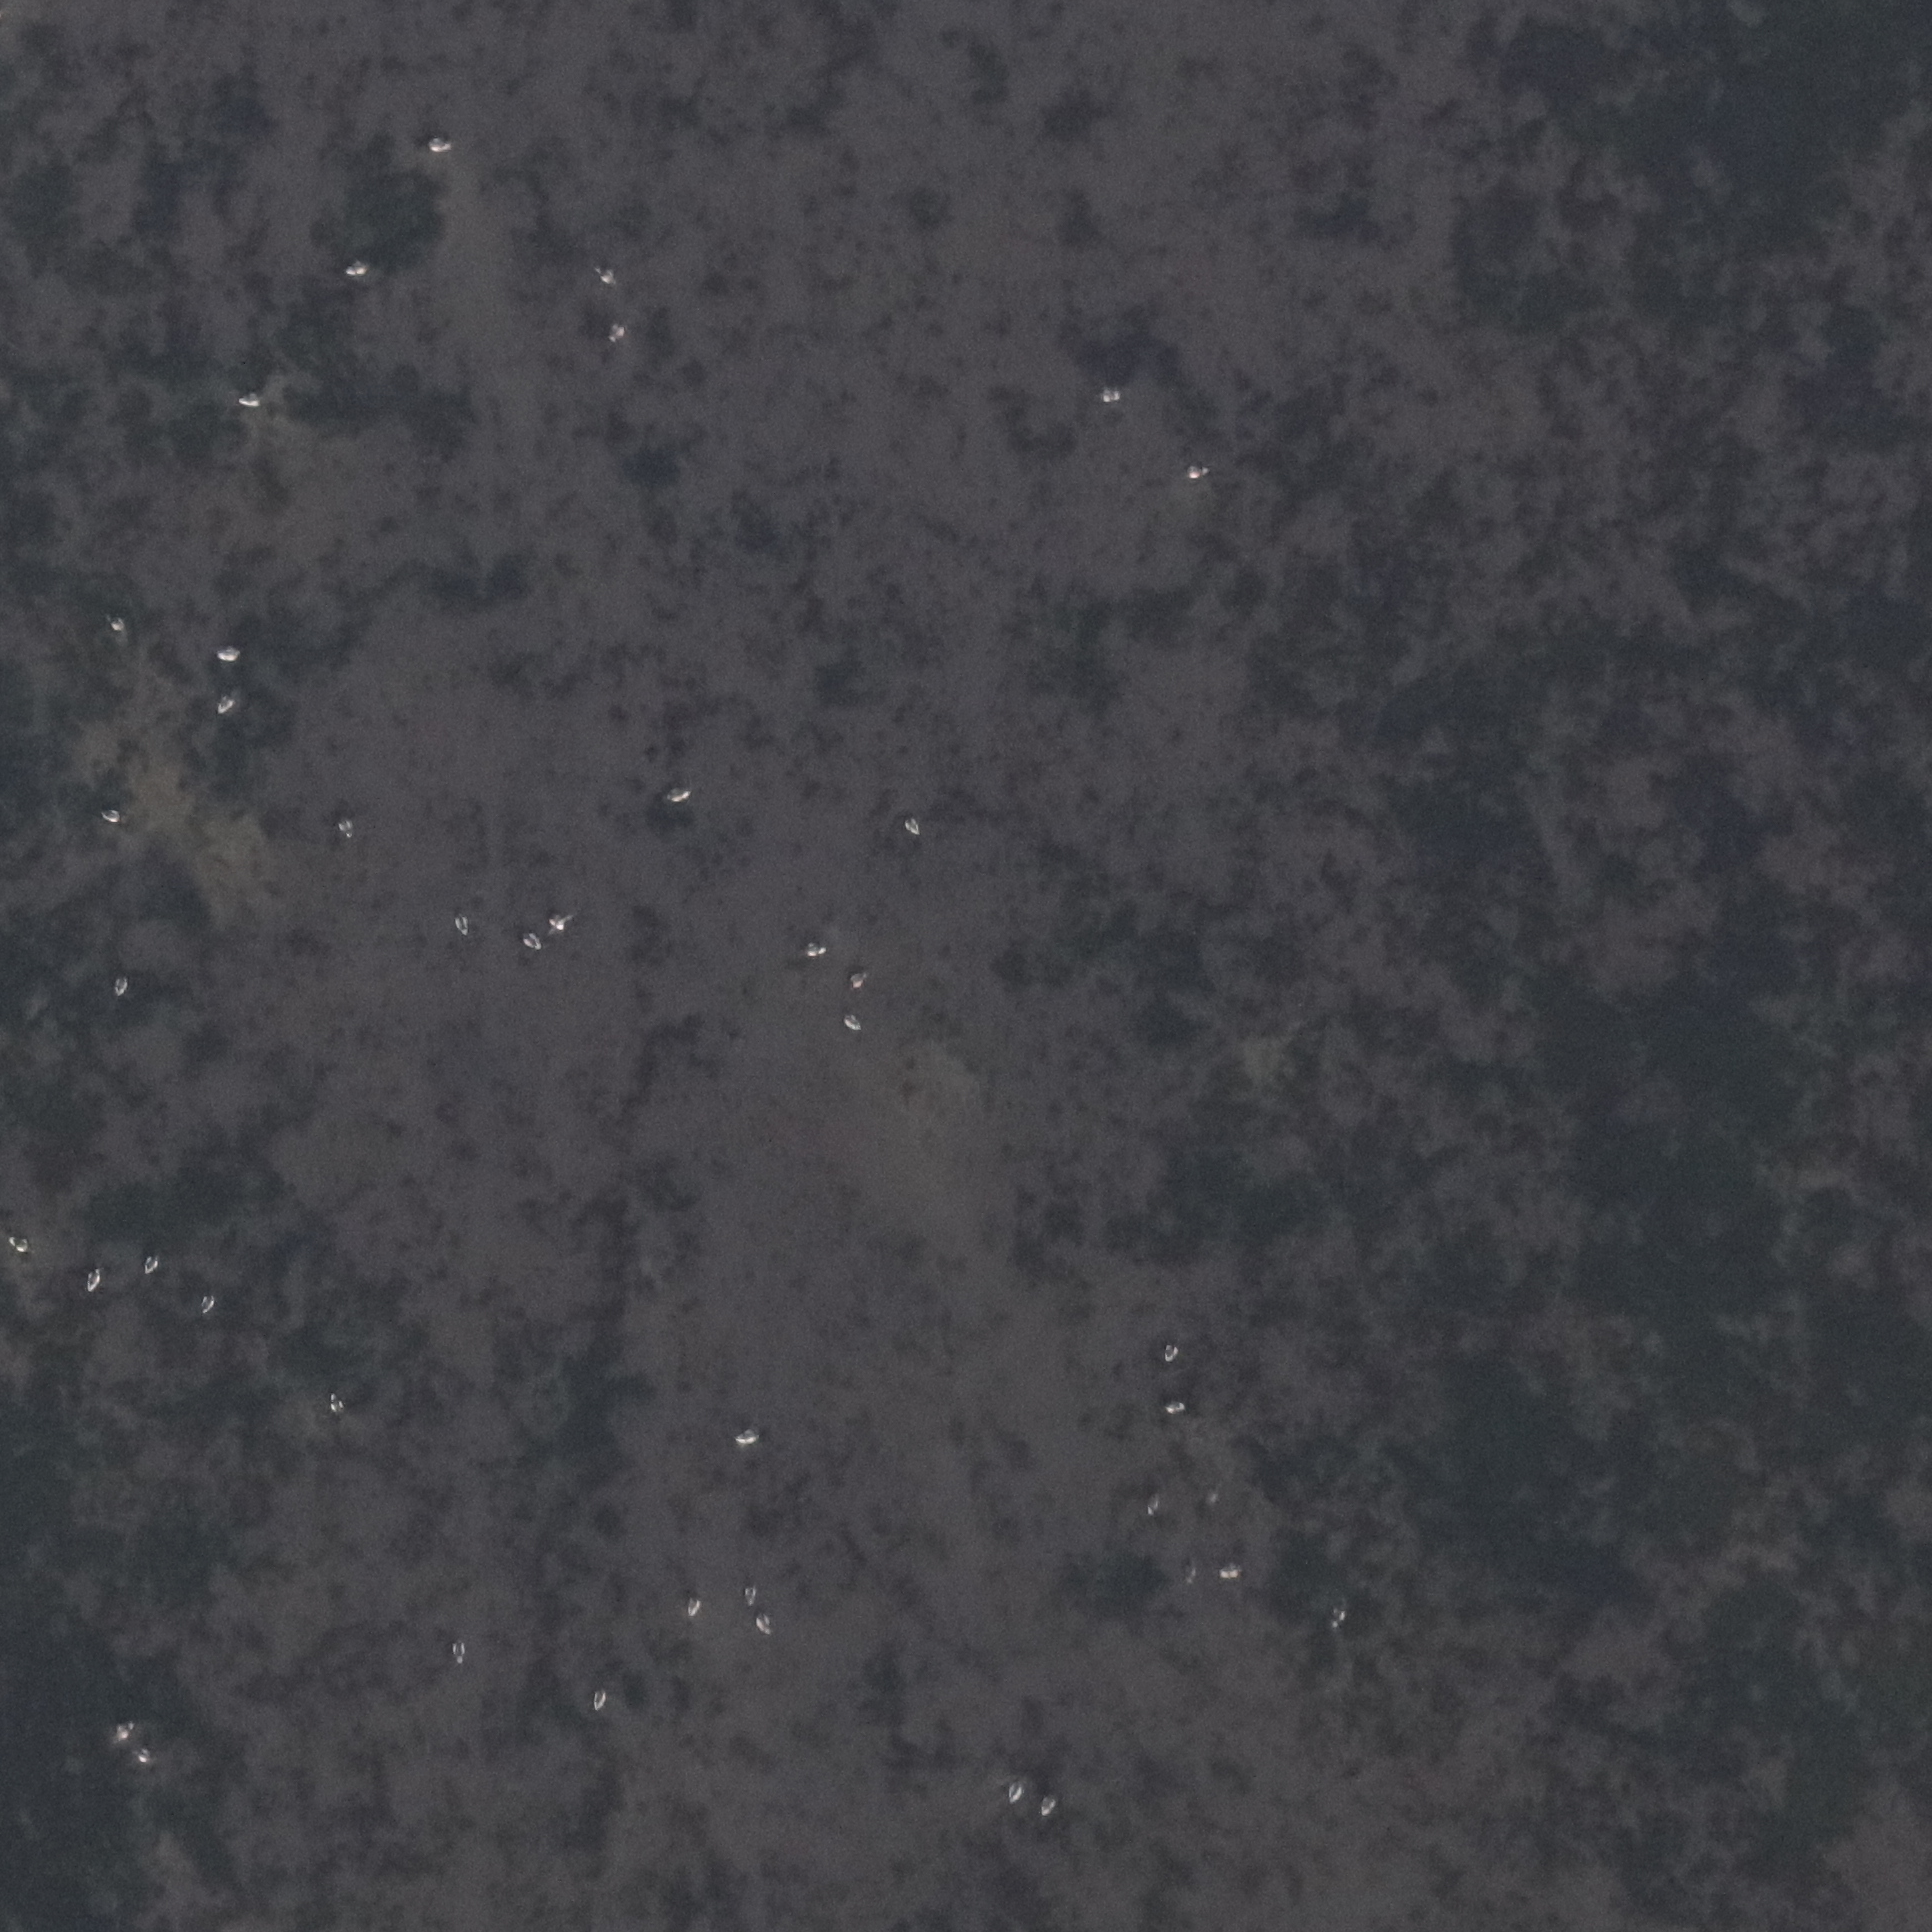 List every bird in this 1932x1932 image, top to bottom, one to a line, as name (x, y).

brant (438, 144)
brant (359, 268)
brant (606, 277)
brant (616, 332)
brant (1110, 394)
brant (249, 400)
brant (1195, 471)
brant (116, 625)
brant (231, 654)
brant (225, 705)
brant (676, 794)
brant (112, 816)
brant (912, 825)
brant (344, 826)
brant (462, 920)
brant (558, 922)
brant (531, 939)
brant (814, 949)
brant (857, 980)
brant (120, 984)
brant (853, 1020)
brant (20, 1244)
brant (151, 1264)
brant (94, 1279)
brant (208, 1303)
brant (1170, 1351)
brant (337, 1404)
brant (1177, 1406)
brant (749, 1435)
brant (1211, 1491)
brant (1152, 1502)
brant (1188, 1569)
brant (1229, 1569)
brant (750, 1593)
brant (695, 1606)
brant (1339, 1614)
brant (765, 1621)
brant (458, 1651)
brant (597, 1701)
brant (124, 1730)
brant (145, 1754)
brant (1013, 1793)
brant (1047, 1800)